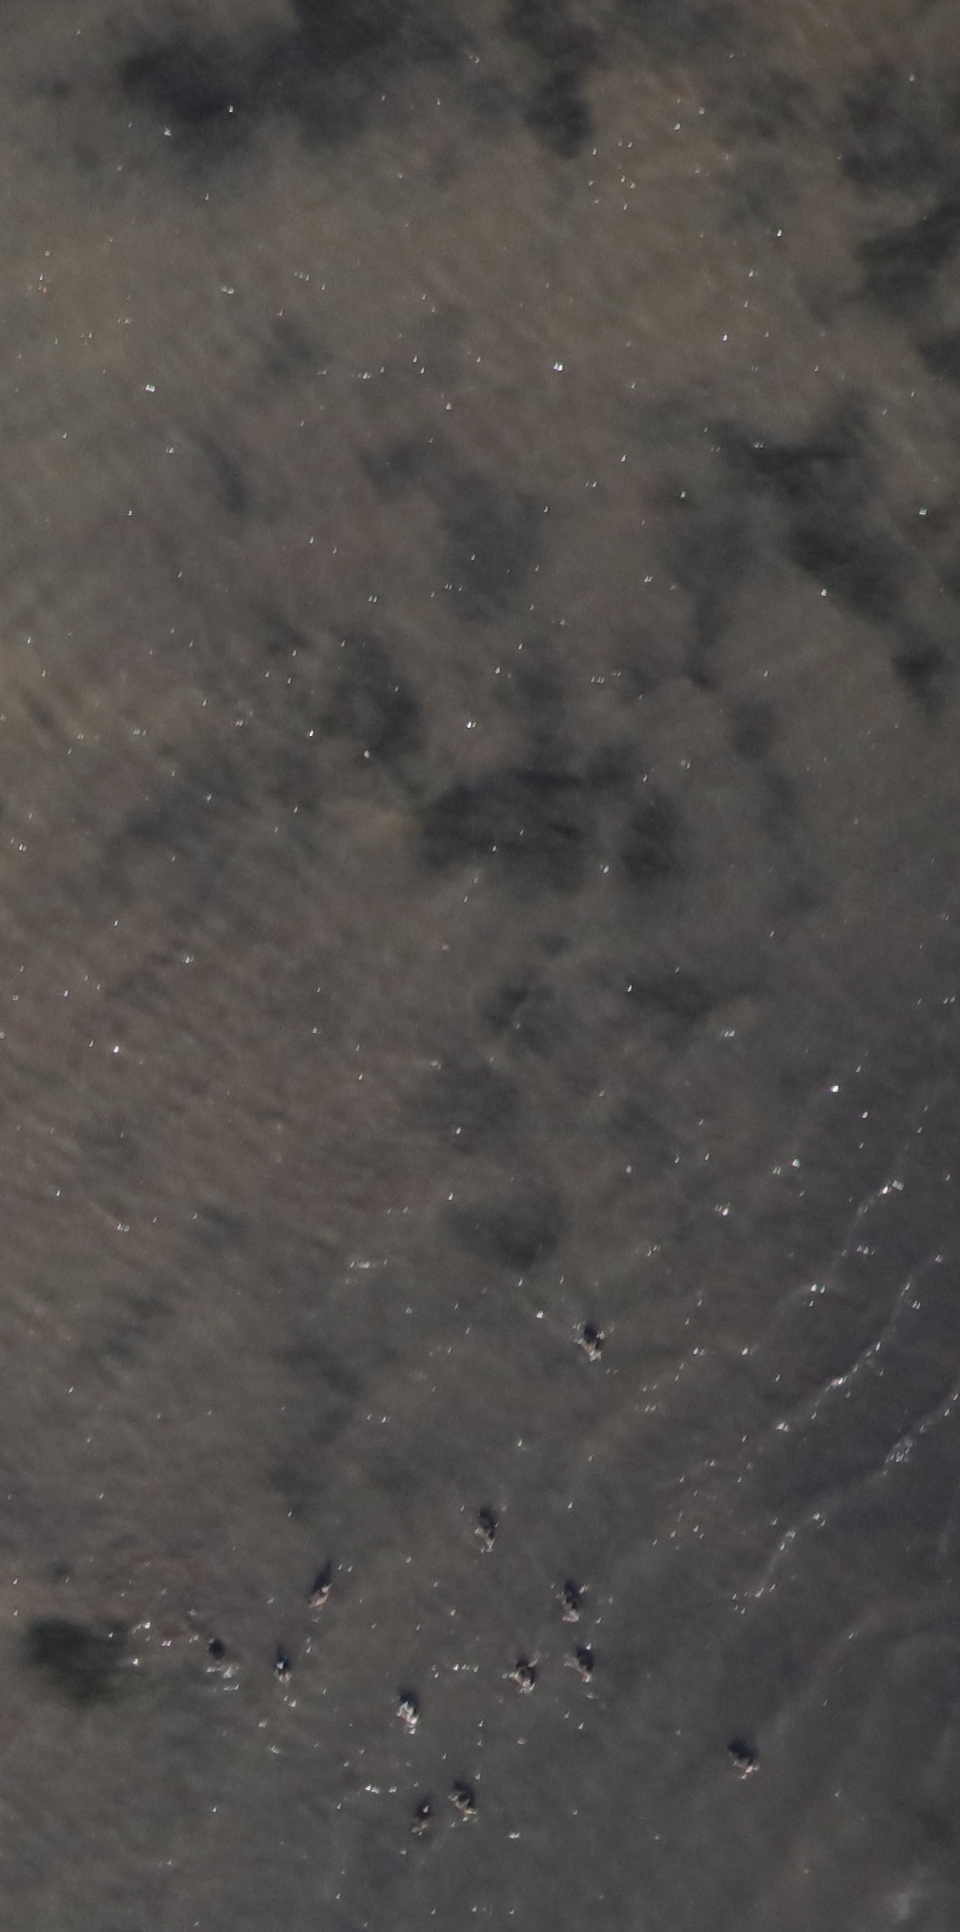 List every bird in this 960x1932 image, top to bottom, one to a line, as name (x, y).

other bird (590, 1341)
other bird (483, 1525)
other bird (322, 1594)
other bird (570, 1601)
other bird (216, 1651)
other bird (589, 1664)
other bird (277, 1673)
other bird (519, 1678)
other bird (405, 1715)
other bird (747, 1764)
other bird (458, 1798)
other bird (421, 1822)